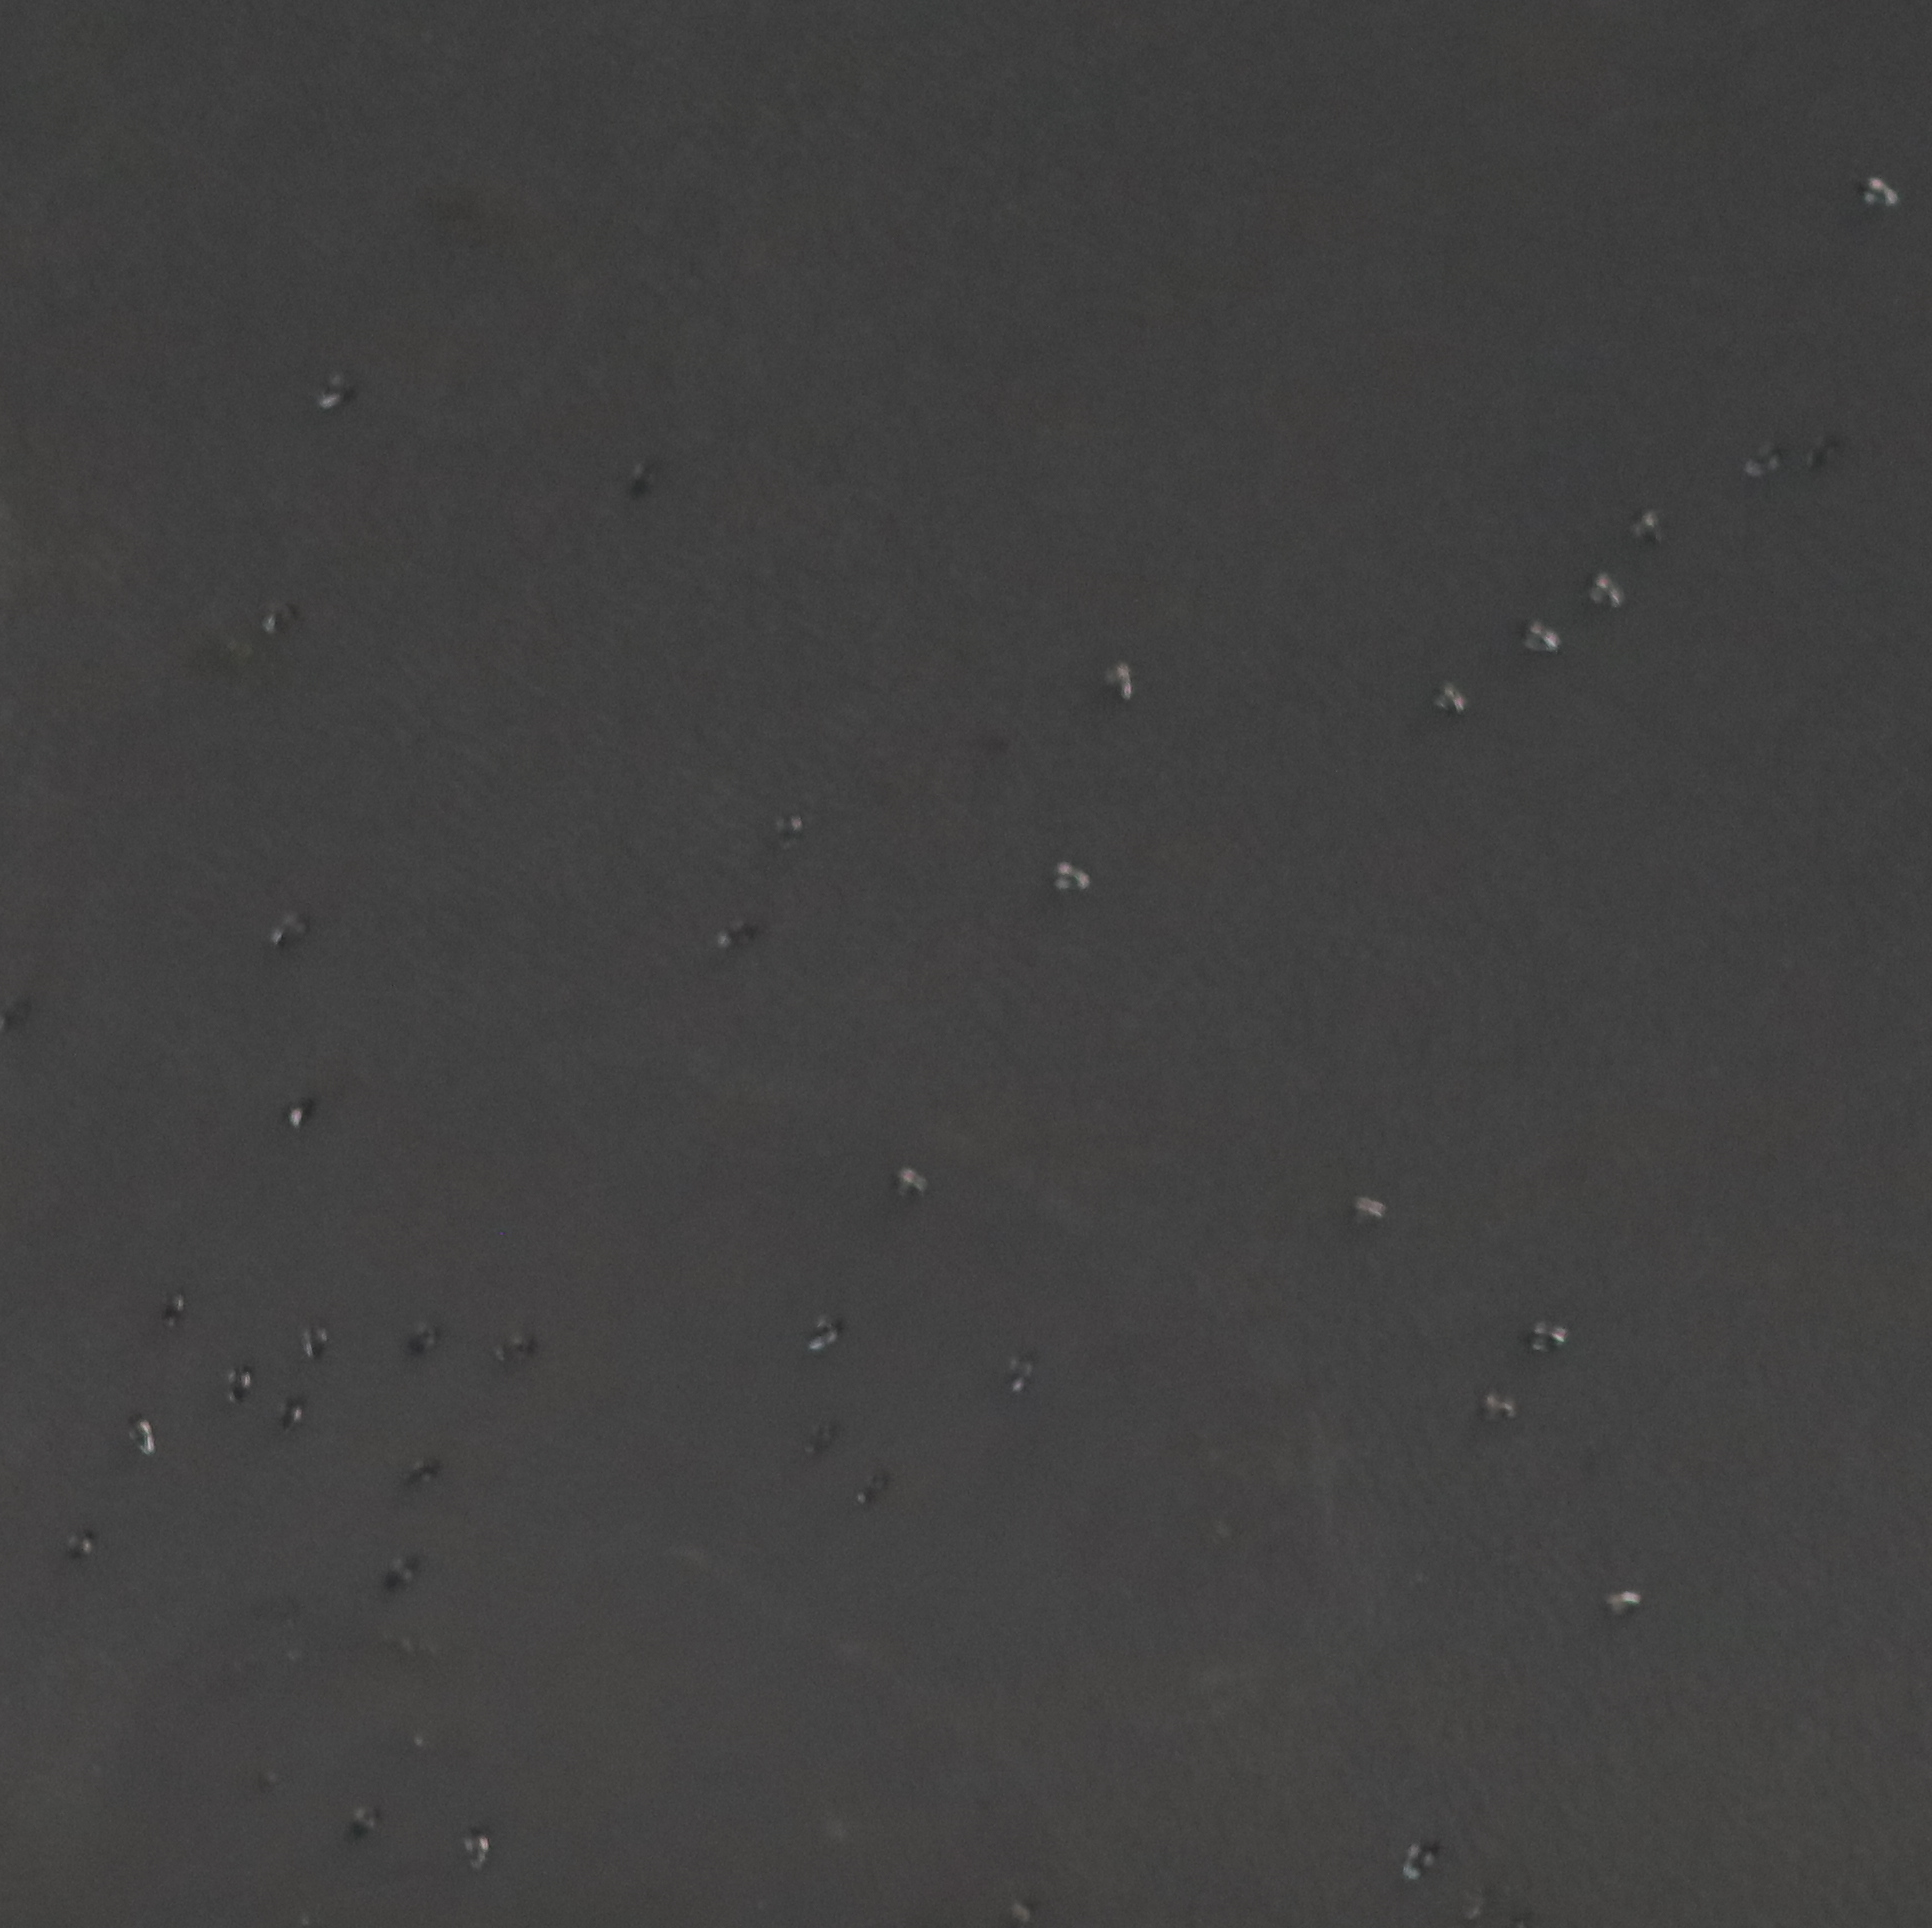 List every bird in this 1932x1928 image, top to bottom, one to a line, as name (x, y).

brant (1879, 192)
brant (336, 387)
brant (1824, 449)
brant (1761, 463)
brant (644, 477)
brant (1649, 524)
brant (1600, 589)
brant (282, 615)
brant (1544, 641)
brant (1121, 674)
brant (1451, 700)
brant (790, 830)
brant (1071, 878)
brant (293, 932)
brant (740, 933)
brant (12, 1011)
brant (301, 1110)
brant (908, 1186)
brant (1372, 1208)
brant (174, 1305)
brant (826, 1331)
brant (421, 1333)
brant (1545, 1336)
brant (314, 1338)
brant (509, 1348)
brant (1024, 1373)
brant (239, 1378)
brant (1496, 1409)
brant (293, 1414)
brant (142, 1435)
brant (821, 1439)
brant (424, 1469)
brant (872, 1480)
brant (80, 1544)
brant (408, 1571)
brant (1619, 1604)
brant (367, 1821)
brant (475, 1848)
brant (1421, 1858)
brant (1475, 1897)
brant (1023, 1914)